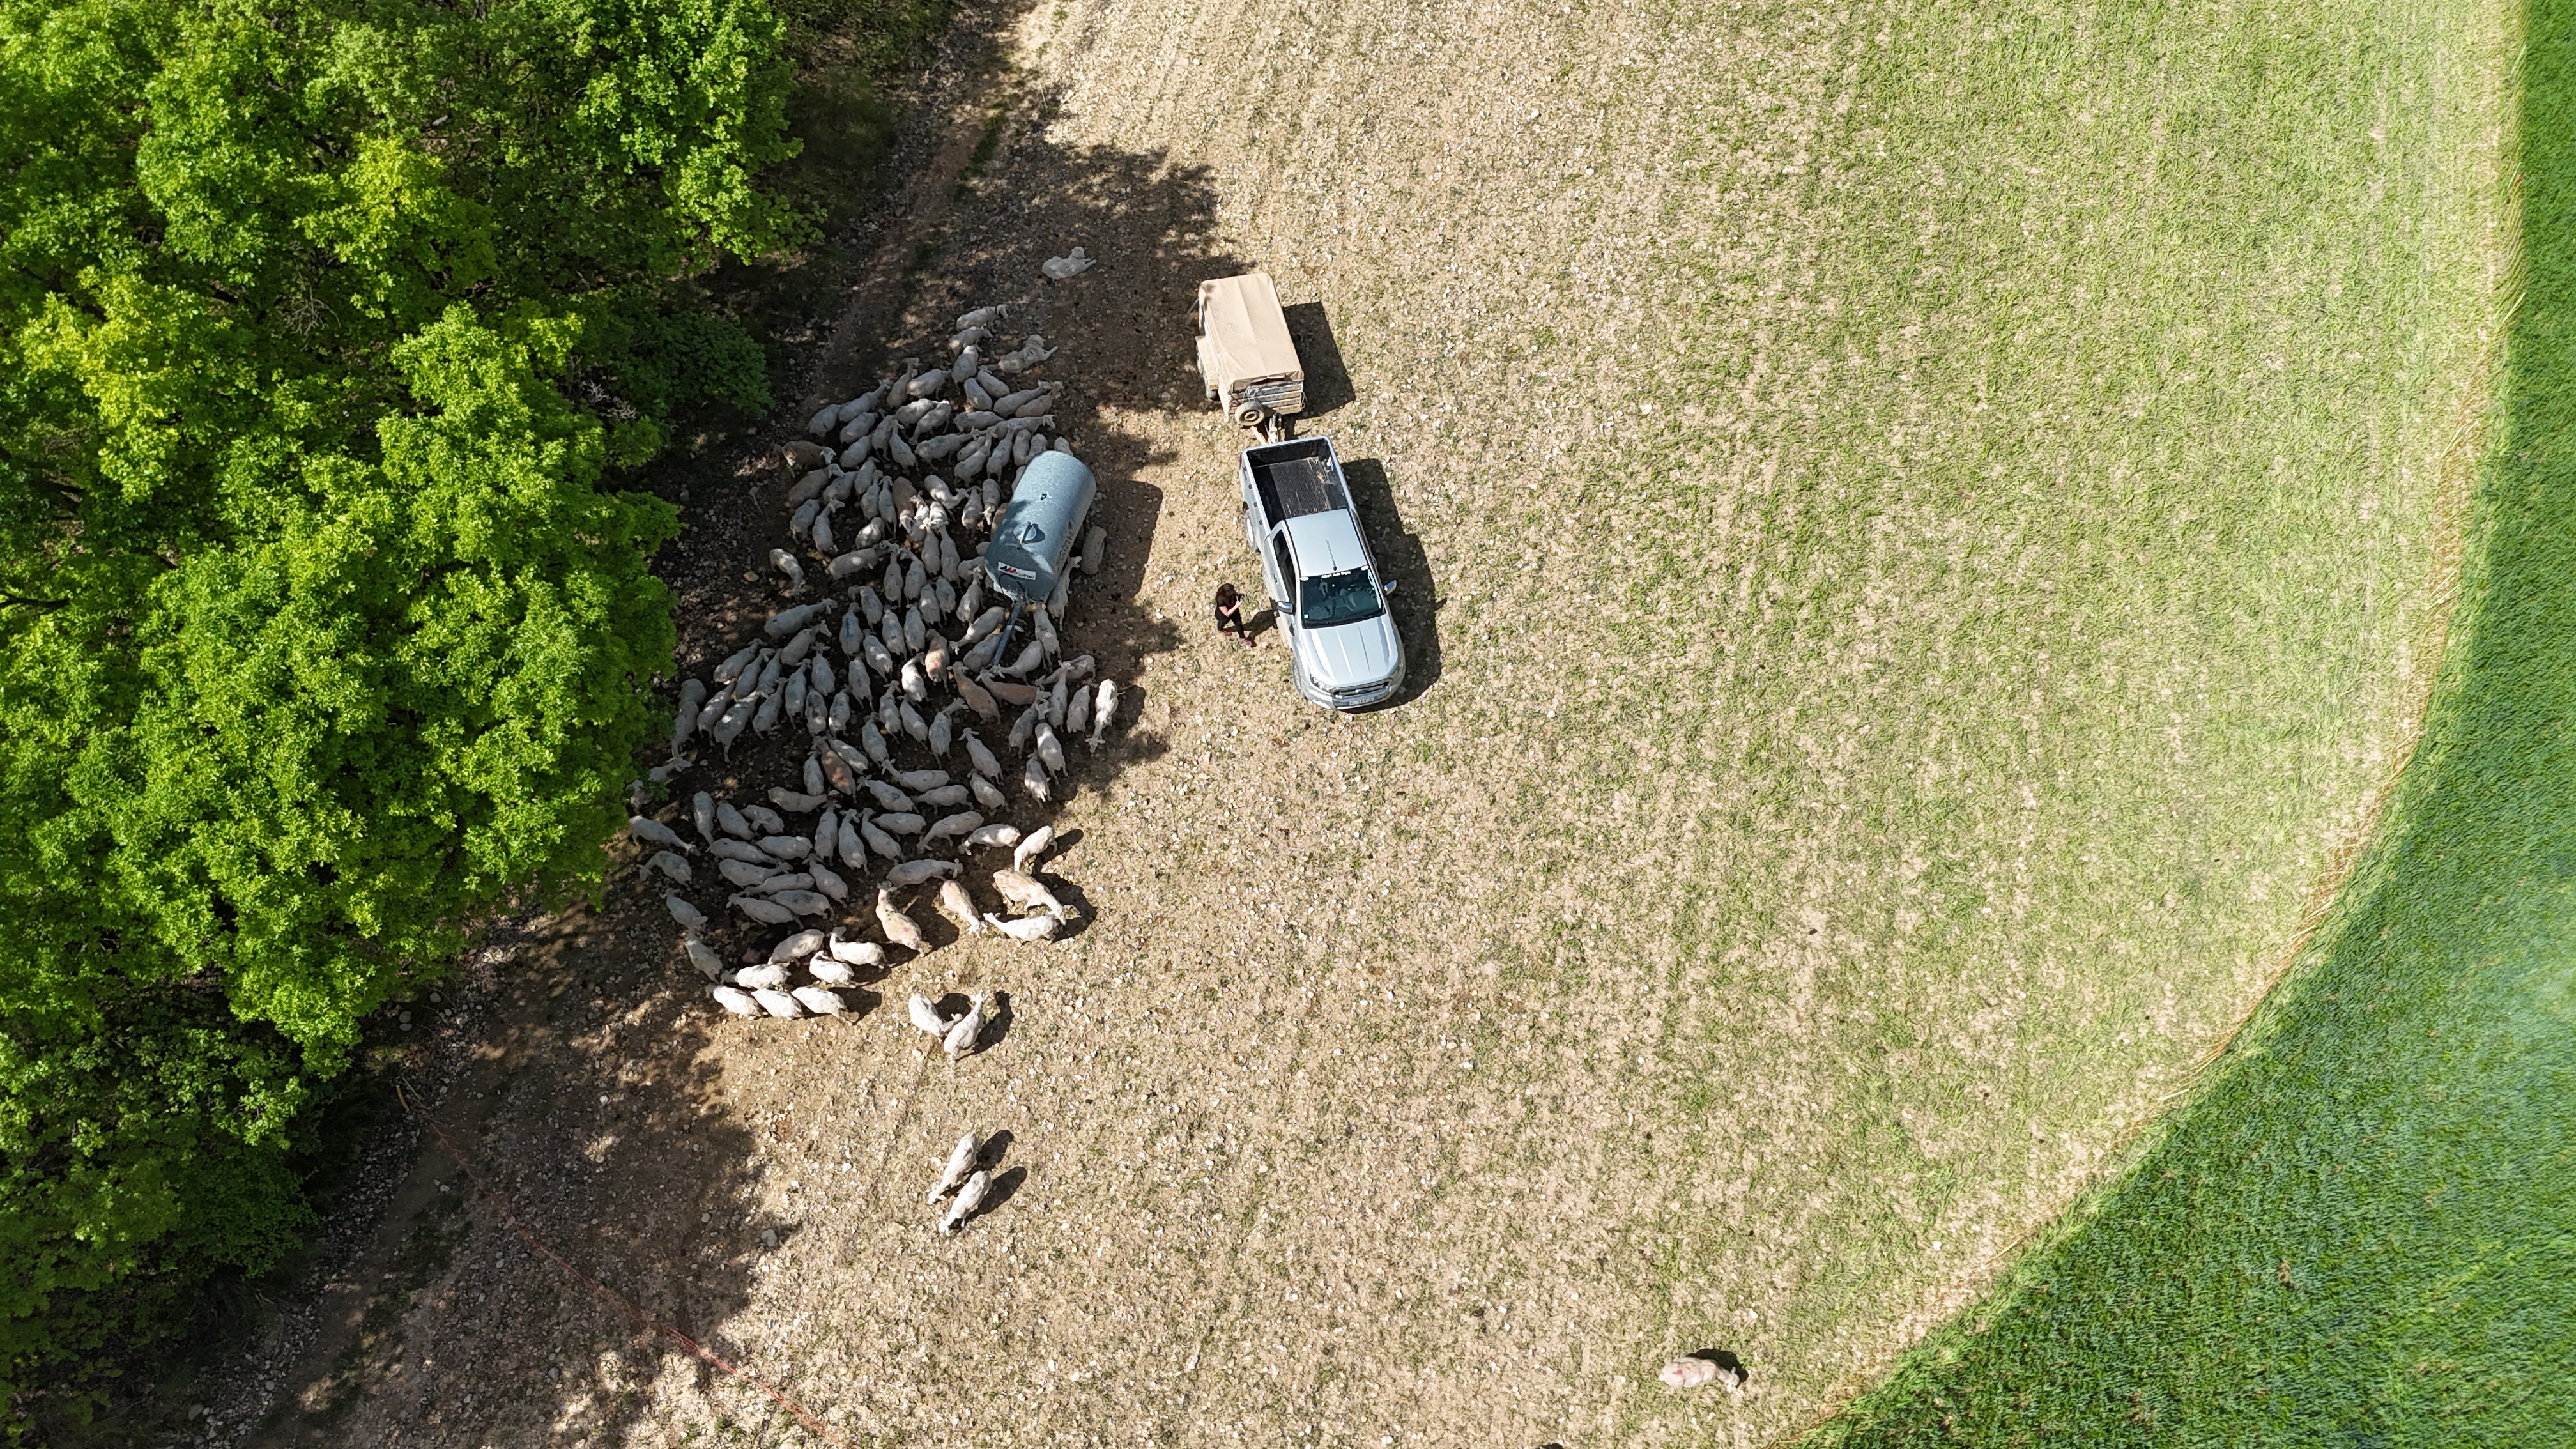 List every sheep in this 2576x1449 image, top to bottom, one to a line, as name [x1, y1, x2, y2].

sheep [956, 304, 1008, 333]
sheep [947, 325, 994, 358]
sheep [951, 344, 983, 396]
sheep [887, 357, 923, 414]
sheep [974, 364, 1010, 399]
sheep [906, 368, 955, 402]
sheep [963, 377, 993, 411]
sheep [838, 380, 894, 423]
sheep [993, 379, 1053, 419]
sheep [1015, 381, 1063, 418]
sheep [896, 398, 940, 439]
sheep [908, 399, 952, 446]
sheep [808, 401, 851, 445]
sheep [840, 408, 889, 450]
sheep [953, 410, 1007, 434]
sheep [871, 414, 896, 463]
sheep [994, 414, 1056, 440]
sheep [886, 419, 921, 477]
sheep [986, 422, 1022, 485]
sheep [914, 424, 987, 471]
sheep [953, 426, 998, 487]
sheep [1012, 429, 1034, 466]
sheep [839, 430, 876, 470]
sheep [1028, 433, 1048, 456]
sheep [957, 435, 985, 461]
sheep [1053, 436, 1074, 456]
sheep [781, 440, 837, 479]
sheep [854, 456, 881, 501]
sheep [788, 463, 845, 524]
sheep [1011, 465, 1027, 494]
sheep [860, 469, 884, 524]
sheep [822, 470, 858, 505]
sheep [924, 475, 970, 523]
sheep [878, 475, 897, 540]
sheep [892, 475, 917, 534]
sheep [978, 478, 1005, 526]
sheep [961, 485, 982, 538]
sheep [905, 490, 930, 543]
sheep [789, 490, 827, 545]
sheep [812, 497, 846, 560]
sheep [924, 498, 950, 536]
sheep [990, 502, 1008, 541]
sheep [919, 517, 941, 579]
sheep [855, 517, 885, 549]
sheep [930, 518, 964, 596]
sheep [828, 538, 898, 593]
sheep [975, 541, 991, 556]
sheep [883, 542, 904, 614]
sheep [899, 548, 927, 604]
sheep [769, 548, 808, 602]
sheep [1047, 554, 1082, 632]
sheep [957, 555, 986, 588]
sheep [956, 563, 987, 629]
sheep [933, 576, 956, 627]
sheep [919, 579, 944, 629]
sheep [847, 584, 883, 631]
sheep [764, 598, 838, 647]
sheep [840, 602, 863, 662]
sheep [904, 602, 925, 656]
sheep [1033, 602, 1063, 675]
sheep [882, 604, 908, 661]
sheep [947, 606, 1007, 655]
sheep [780, 618, 832, 667]
sheep [862, 628, 894, 683]
sheep [925, 629, 951, 694]
sheep [963, 630, 1017, 673]
sheep [713, 638, 768, 690]
sheep [989, 640, 1047, 685]
sheep [809, 641, 836, 696]
sheep [730, 648, 775, 702]
sheep [758, 648, 783, 688]
sheep [901, 651, 933, 712]
sheep [848, 652, 876, 712]
sheep [1030, 654, 1096, 691]
sheep [785, 658, 813, 730]
sheep [1048, 660, 1075, 733]
sheep [945, 661, 1002, 726]
sheep [975, 666, 1037, 709]
sheep [696, 677, 738, 746]
sheep [752, 677, 790, 740]
sheep [671, 679, 707, 756]
sheep [1066, 678, 1098, 733]
sheep [1085, 679, 1120, 753]
sheep [879, 680, 907, 745]
sheep [713, 682, 775, 764]
sheep [828, 683, 856, 739]
sheep [805, 685, 828, 737]
sheep [1008, 687, 1052, 759]
sheep [896, 693, 929, 750]
sheep [928, 697, 969, 769]
sheep [1034, 701, 1068, 786]
sheep [862, 711, 890, 770]
sheep [958, 727, 1005, 786]
sheep [825, 729, 872, 777]
sheep [811, 736, 857, 805]
sheep [1024, 746, 1054, 809]
sheep [803, 748, 826, 813]
sheep [625, 752, 692, 815]
sheep [881, 758, 950, 792]
sheep [967, 767, 1012, 816]
sheep [857, 774, 921, 814]
sheep [910, 785, 975, 816]
sheep [768, 786, 844, 814]
sheep [693, 790, 716, 853]
sheep [814, 799, 839, 867]
sheep [717, 803, 755, 840]
sheep [737, 805, 784, 834]
sheep [857, 808, 906, 866]
sheep [838, 809, 871, 875]
sheep [916, 811, 985, 854]
sheep [870, 812, 927, 866]
sheep [629, 815, 702, 857]
sheep [958, 824, 1021, 856]
sheep [1013, 825, 1058, 871]
sheep [750, 836, 814, 859]
sheep [712, 838, 785, 865]
sheep [636, 850, 693, 891]
sheep [802, 852, 850, 909]
sheep [719, 856, 794, 889]
sheep [886, 858, 963, 889]
sheep [993, 870, 1073, 926]
sheep [744, 872, 815, 896]
sheep [940, 880, 988, 939]
sheep [875, 880, 926, 957]
sheep [733, 886, 811, 925]
sheep [757, 887, 835, 920]
sheep [661, 888, 702, 928]
sheep [982, 913, 1059, 948]
sheep [685, 916, 723, 985]
sheep [825, 926, 888, 974]
sheep [767, 929, 825, 968]
sheep [809, 950, 856, 988]
sheep [720, 960, 792, 990]
sheep [705, 982, 769, 1020]
sheep [790, 986, 852, 1027]
sheep [943, 988, 992, 1067]
sheep [744, 989, 807, 1021]
sheep [908, 993, 965, 1038]
sheep [927, 1131, 983, 1205]
sheep [937, 1171, 992, 1239]
sheep [1658, 1357, 1740, 1392]